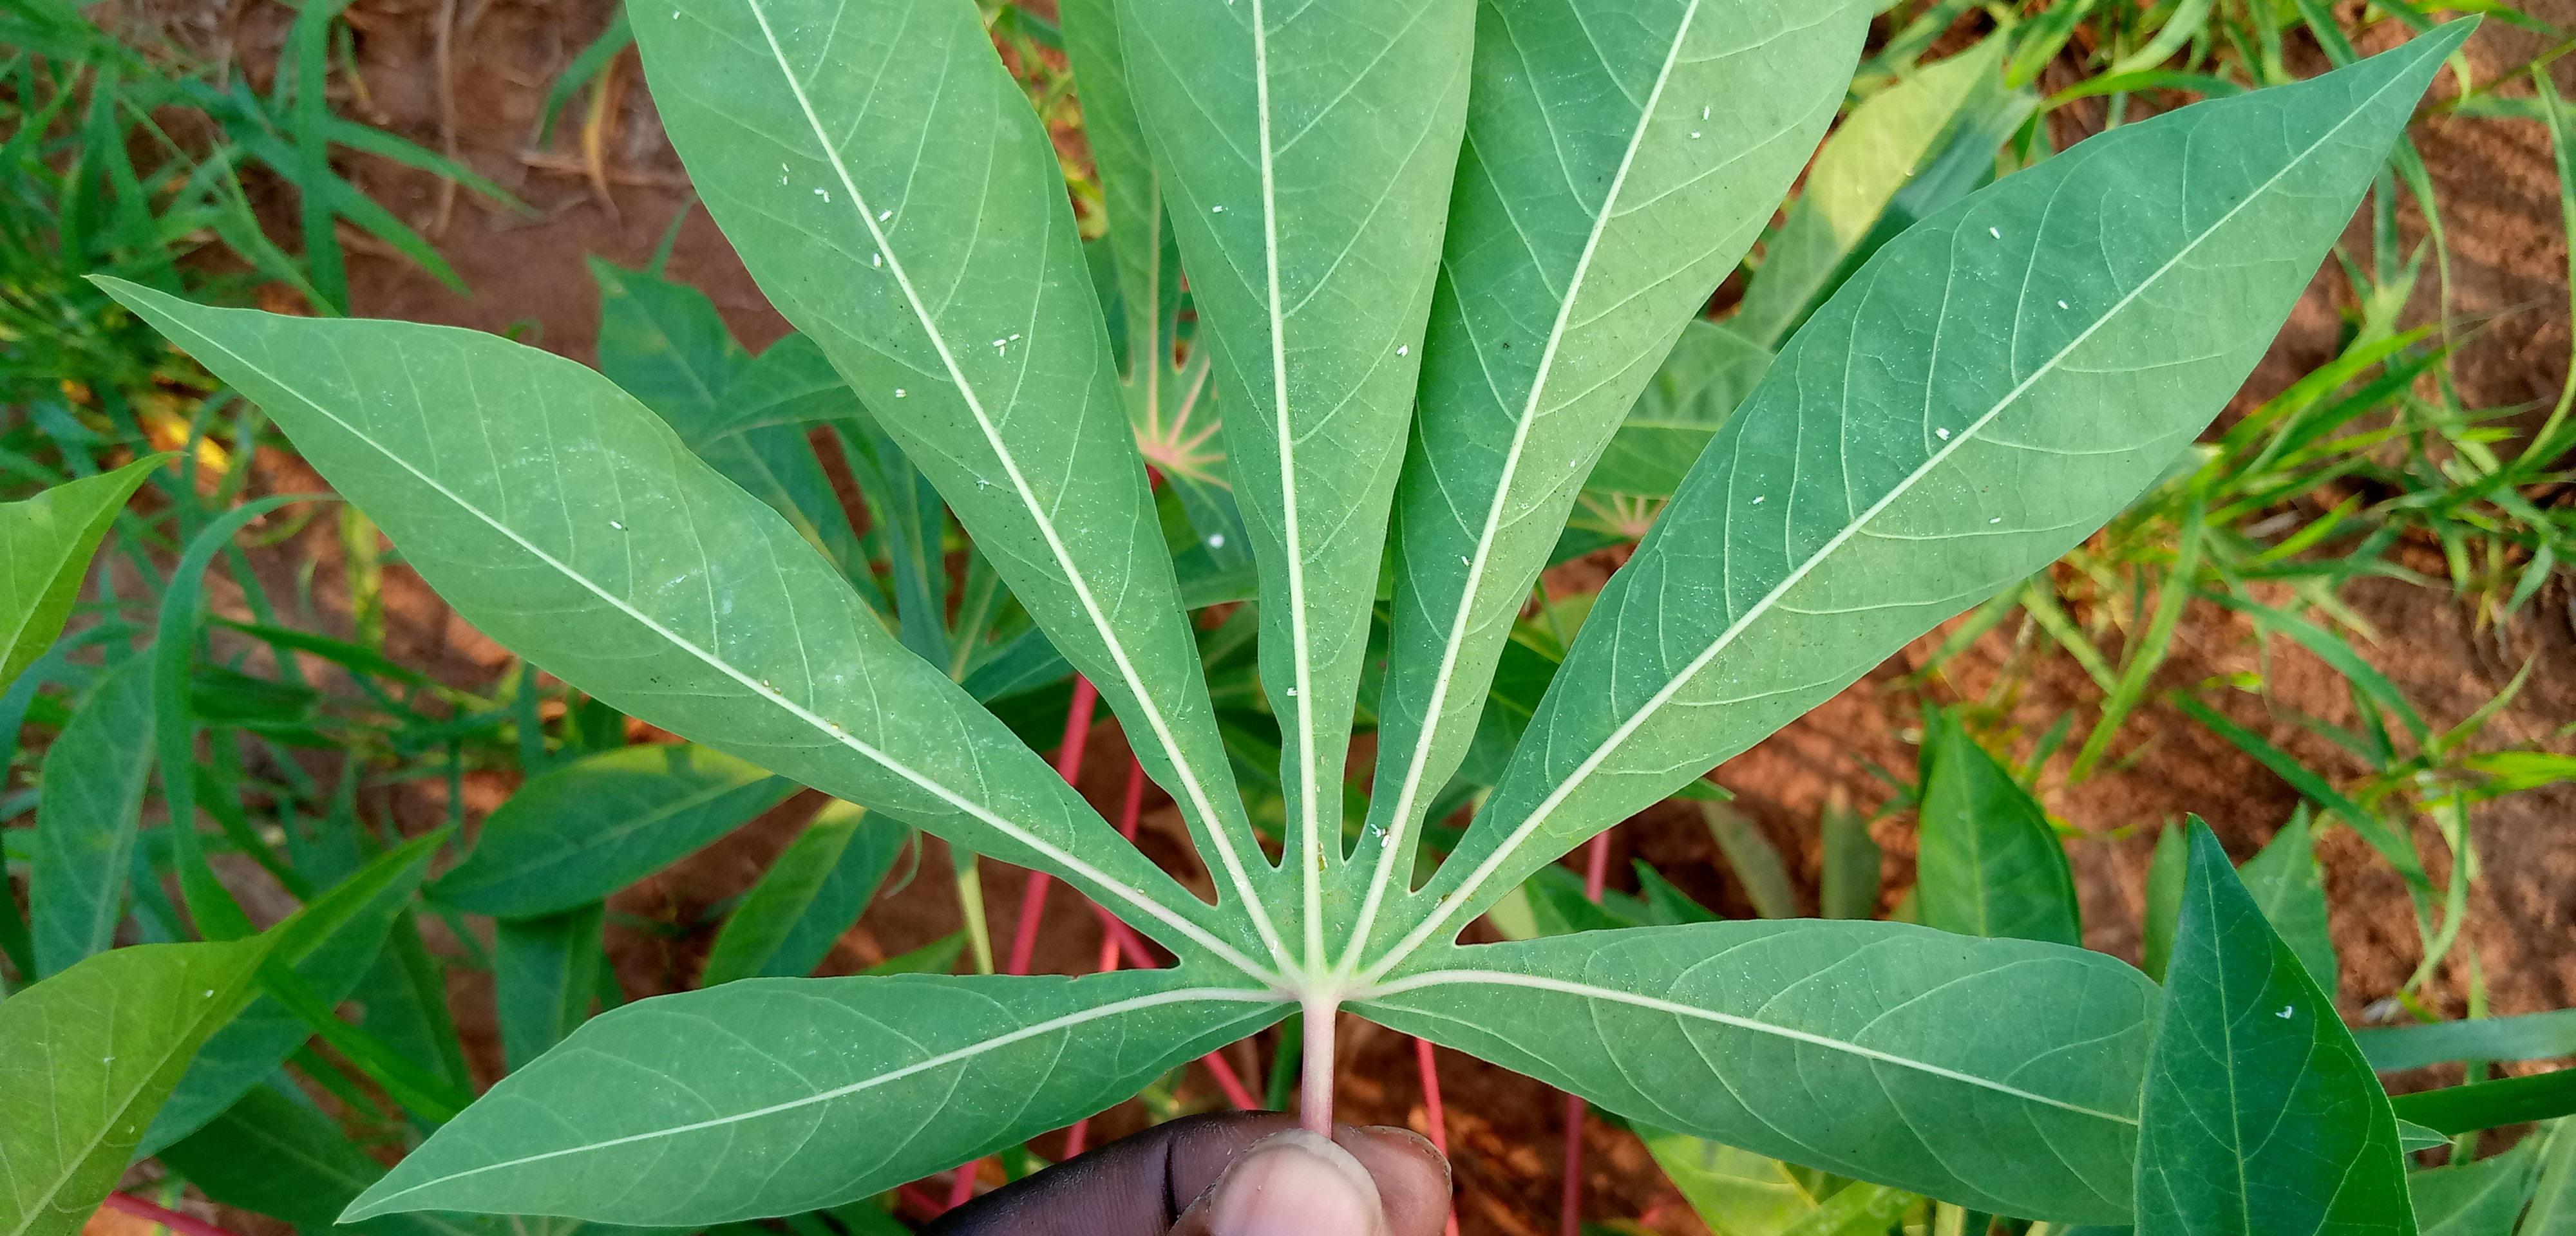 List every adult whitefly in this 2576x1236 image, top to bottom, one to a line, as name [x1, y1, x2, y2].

whitefly [670, 8, 683, 21]
whitefly [1700, 102, 1713, 124]
whitefly [1687, 130, 1704, 141]
whitefly [781, 161, 791, 174]
whitefly [781, 174, 790, 189]
whitefly [812, 187, 826, 196]
whitefly [822, 189, 833, 204]
whitefly [1208, 202, 1227, 215]
whitefly [876, 207, 896, 225]
whitefly [1987, 225, 2005, 241]
whitefly [872, 248, 882, 272]
whitefly [2054, 297, 2071, 311]
whitefly [1009, 332, 1021, 342]
whitefly [990, 337, 1009, 349]
whitefly [1394, 341, 1411, 360]
whitefly [998, 344, 1008, 360]
whitefly [893, 386, 912, 400]
whitefly [1933, 425, 1952, 442]
whitefly [1566, 458, 1580, 471]
whitefly [973, 475, 992, 494]
whitefly [1750, 494, 1765, 507]
whitefly [1987, 514, 2003, 529]
whitefly [608, 519, 625, 532]
whitefly [1207, 531, 1226, 550]
whitefly [1459, 552, 1472, 568]
whitefly [1285, 684, 1299, 700]
whitefly [1367, 821, 1382, 840]
whitefly [1379, 831, 1393, 851]
whitefly [2273, 1001, 2295, 1024]